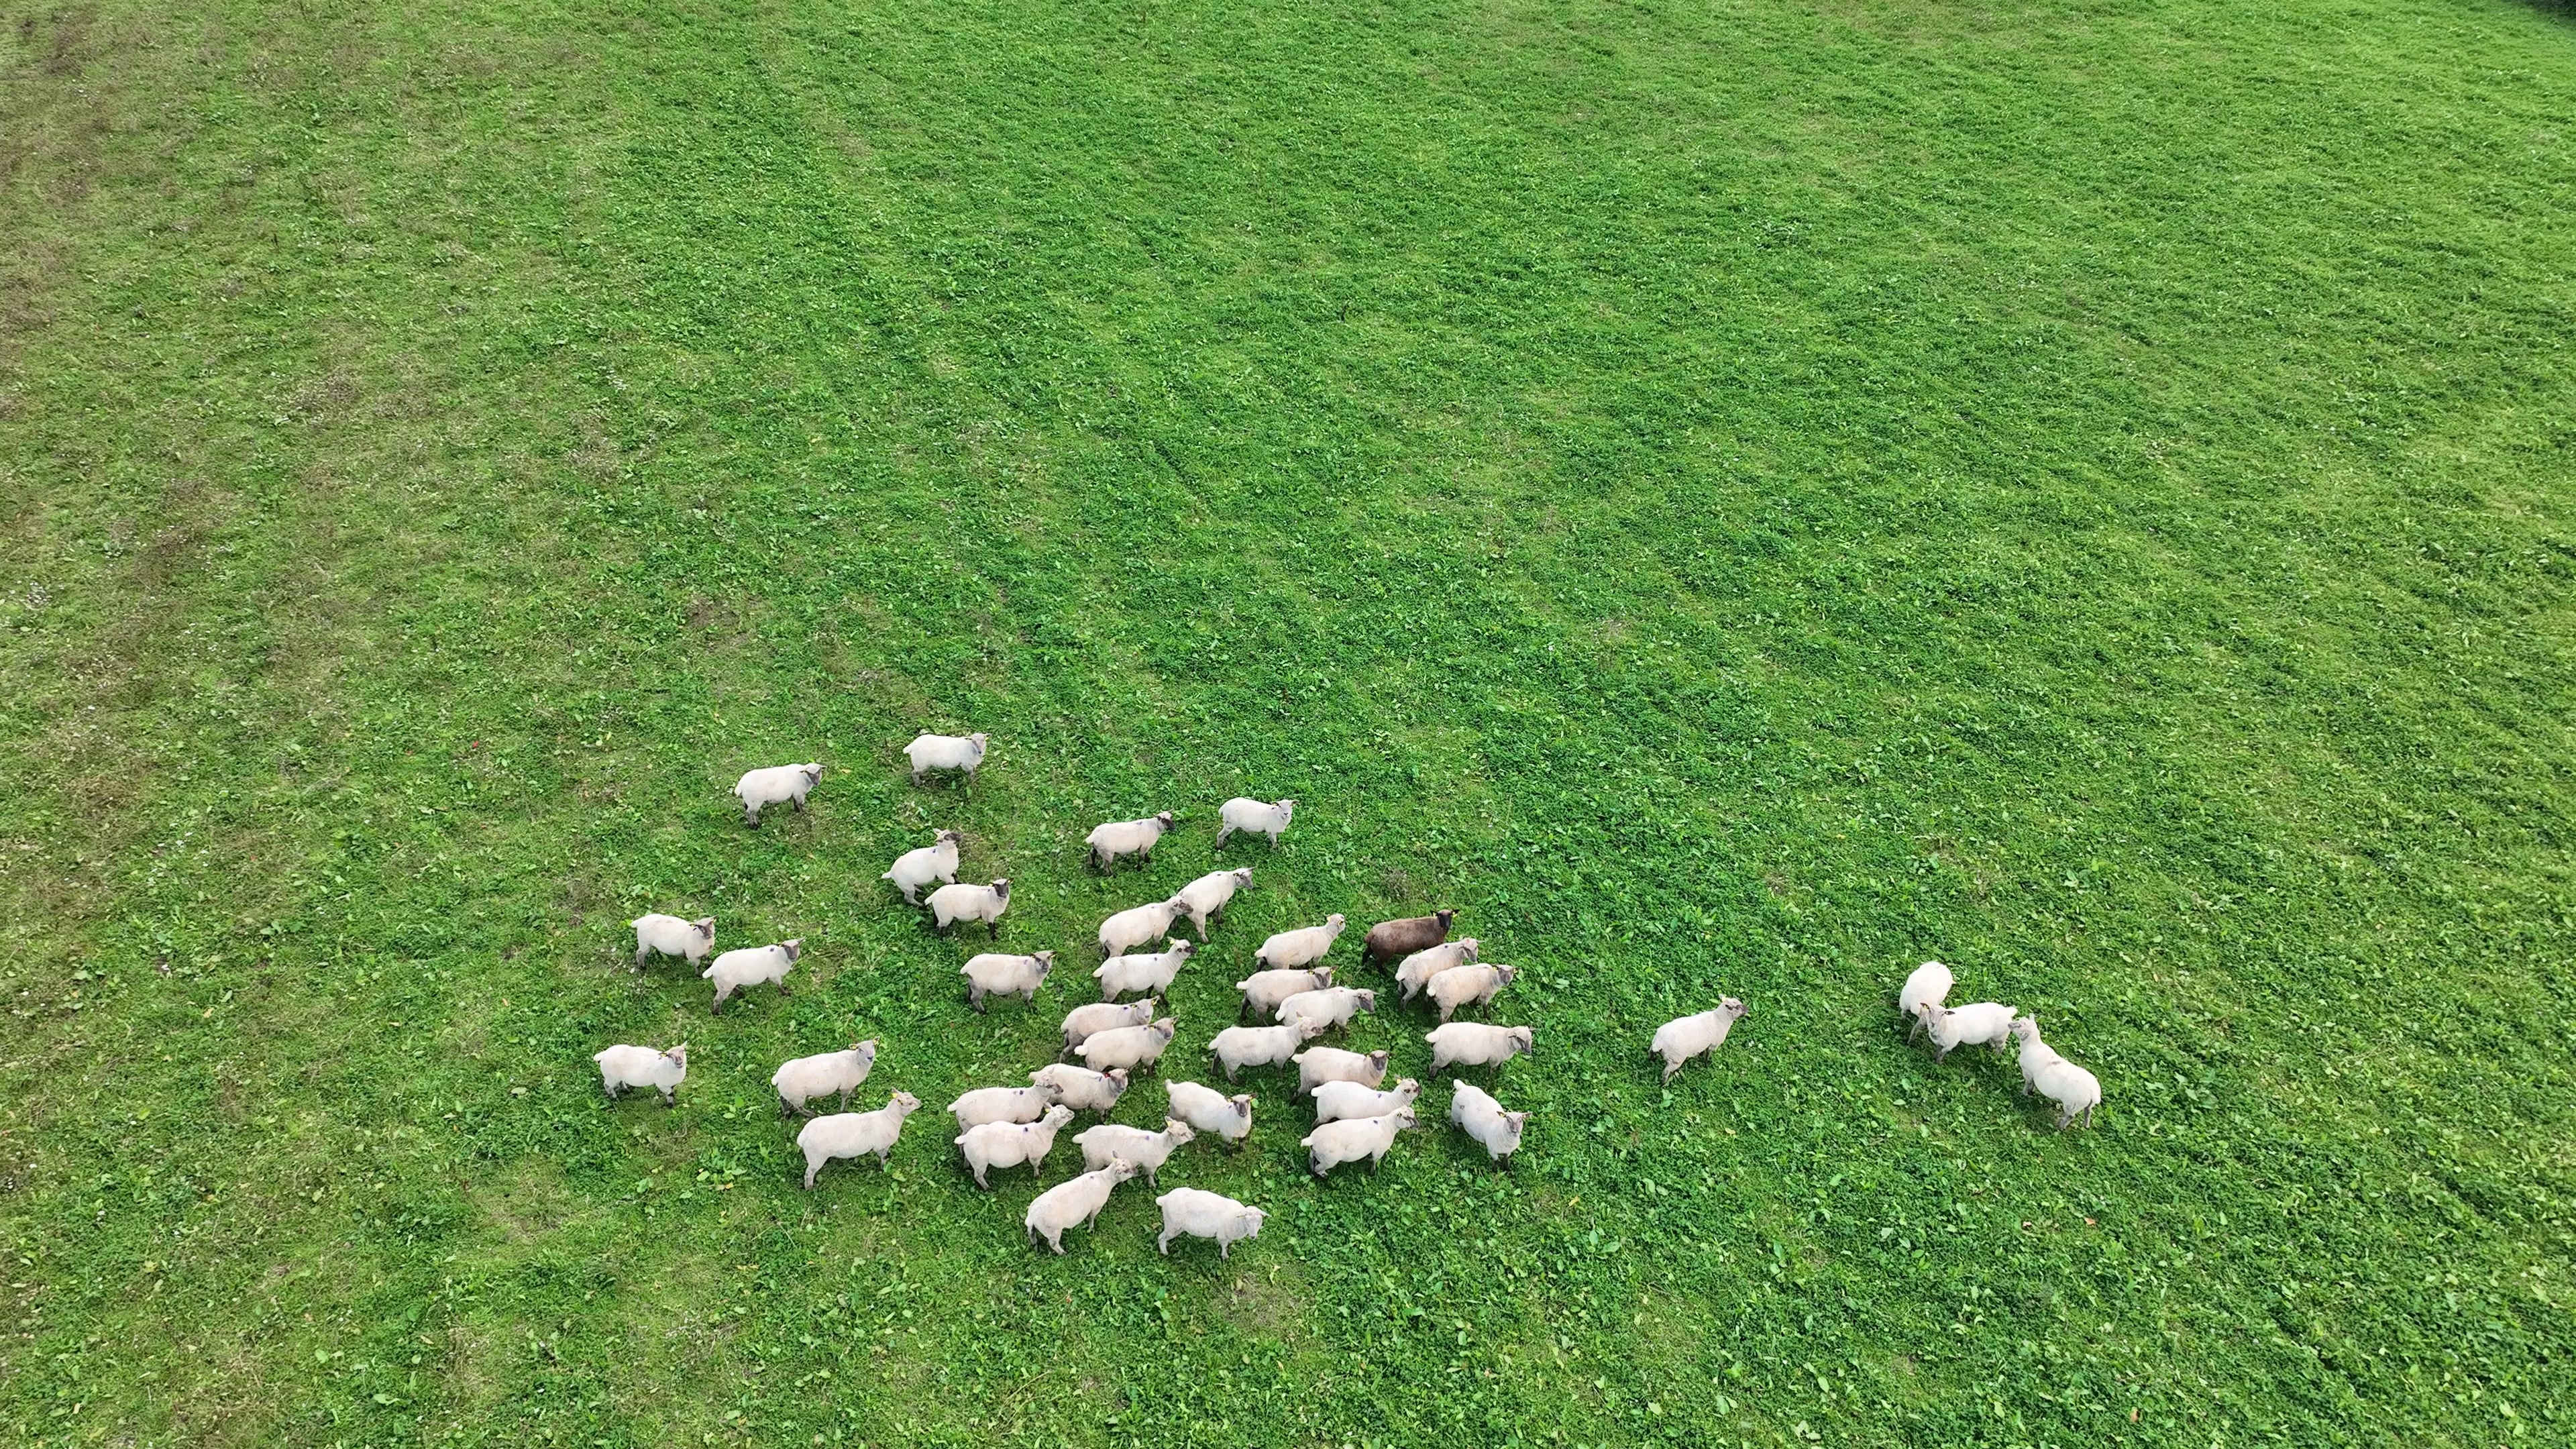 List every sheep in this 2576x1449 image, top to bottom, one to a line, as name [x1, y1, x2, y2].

sheep [902, 733, 991, 787]
sheep [734, 763, 826, 829]
sheep [1217, 796, 1295, 849]
sheep [1082, 811, 1176, 877]
sheep [881, 829, 961, 907]
sheep [1174, 867, 1255, 945]
sheep [922, 879, 1010, 940]
sheep [1095, 891, 1193, 956]
sheep [631, 906, 718, 969]
sheep [1359, 908, 1460, 971]
sheep [1254, 913, 1348, 972]
sheep [1094, 937, 1194, 1000]
sheep [701, 937, 804, 1012]
sheep [1396, 938, 1486, 1006]
sheep [957, 950, 1052, 1013]
sheep [1899, 961, 1956, 1044]
sheep [1429, 963, 1521, 1020]
sheep [1238, 965, 1331, 1019]
sheep [1277, 989, 1379, 1039]
sheep [1648, 991, 1748, 1082]
sheep [1058, 993, 1159, 1051]
sheep [1920, 1001, 2021, 1060]
sheep [2014, 1012, 2102, 1128]
sheep [1075, 1017, 1175, 1073]
sheep [1206, 1018, 1305, 1076]
sheep [1425, 1022, 1536, 1074]
sheep [771, 1036, 880, 1114]
sheep [1291, 1039, 1395, 1097]
sheep [591, 1041, 689, 1103]
sheep [1029, 1062, 1130, 1117]
sheep [946, 1066, 1063, 1134]
sheep [1311, 1076, 1422, 1135]
sheep [1164, 1078, 1255, 1151]
sheep [1451, 1079, 1532, 1162]
sheep [794, 1086, 921, 1189]
sheep [953, 1101, 1074, 1188]
sheep [1300, 1105, 1419, 1177]
sheep [1072, 1116, 1196, 1187]
sheep [1024, 1150, 1142, 1254]
sheep [1152, 1188, 1272, 1259]